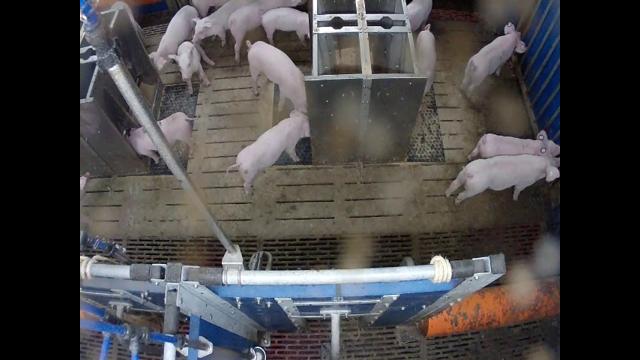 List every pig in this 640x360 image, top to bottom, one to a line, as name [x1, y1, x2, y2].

pig [191, 0, 261, 49]
pig [228, 0, 302, 62]
pig [407, 1, 435, 33]
pig [190, 2, 227, 19]
pig [148, 5, 201, 73]
pig [258, 6, 313, 45]
pig [461, 22, 527, 98]
pig [415, 23, 438, 94]
pig [168, 39, 216, 96]
pig [243, 39, 307, 112]
pig [225, 109, 310, 196]
pig [127, 110, 202, 163]
pig [465, 130, 560, 162]
pig [444, 154, 561, 208]